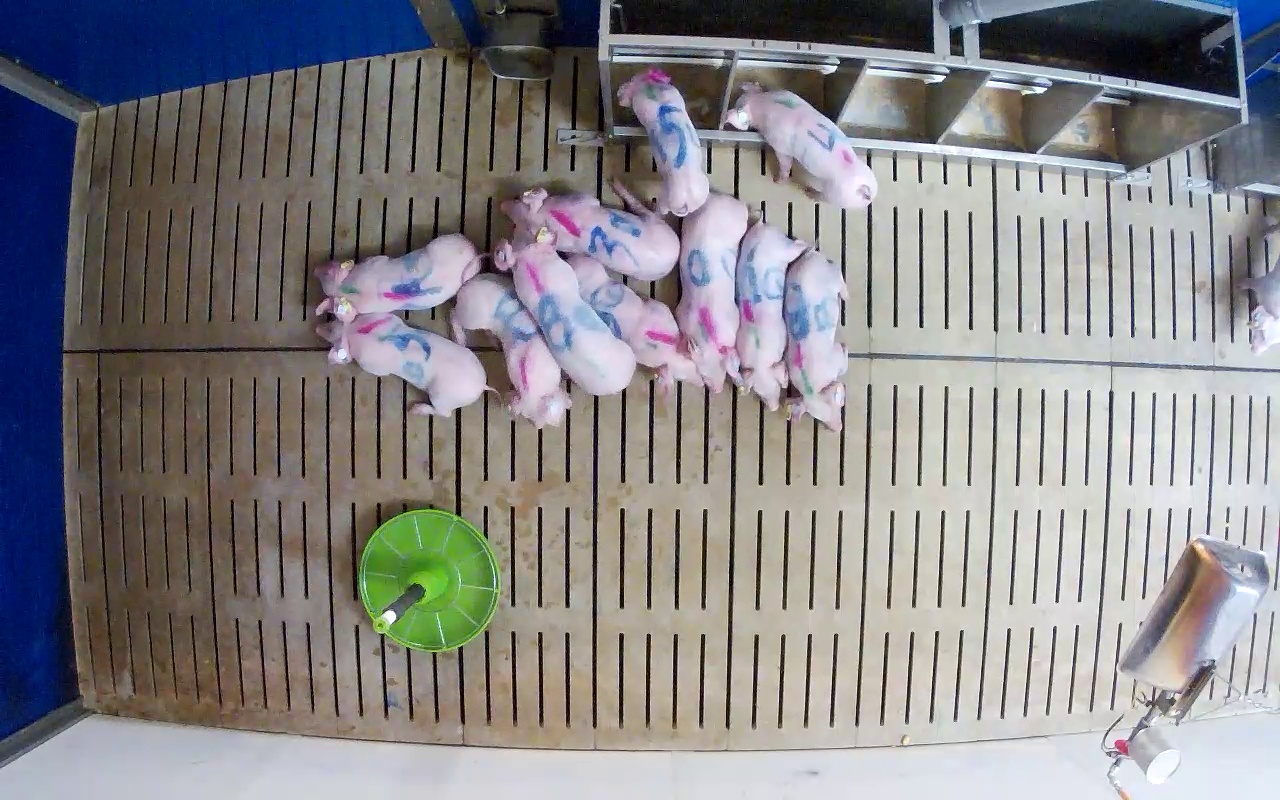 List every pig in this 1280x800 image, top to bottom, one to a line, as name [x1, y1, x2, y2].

pig [615, 64, 711, 218]
pig [724, 78, 879, 212]
pig [498, 176, 681, 284]
pig [676, 190, 750, 397]
pig [736, 207, 810, 415]
pig [492, 221, 639, 397]
pig [1235, 223, 1279, 357]
pig [311, 232, 492, 318]
pig [782, 240, 850, 432]
pig [449, 252, 573, 431]
pig [563, 252, 706, 402]
pig [313, 297, 506, 418]